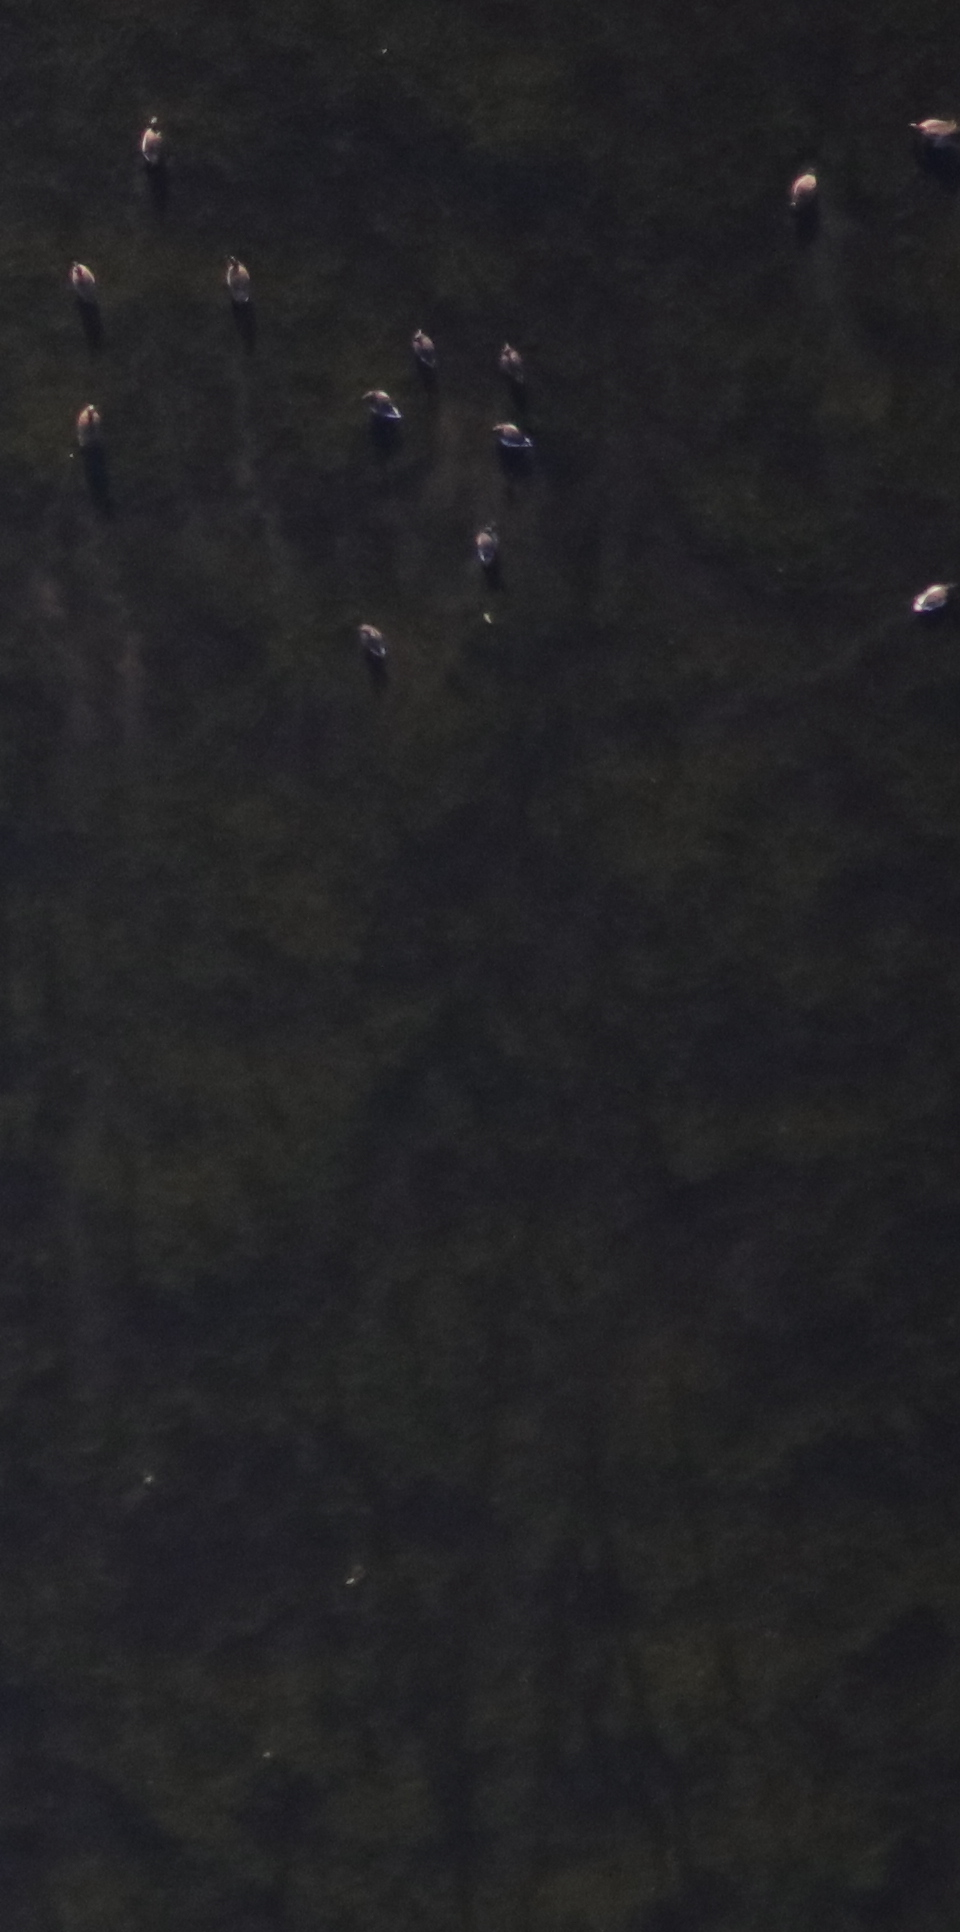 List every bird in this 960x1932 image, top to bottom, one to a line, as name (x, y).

Canada goose (937, 124)
Canada goose (152, 142)
Canada goose (803, 193)
Canada goose (233, 273)
Canada goose (88, 285)
brant (424, 346)
brant (512, 364)
brant (380, 405)
Canada goose (88, 429)
brant (510, 434)
brant (487, 547)
brant (938, 599)
brant (373, 641)